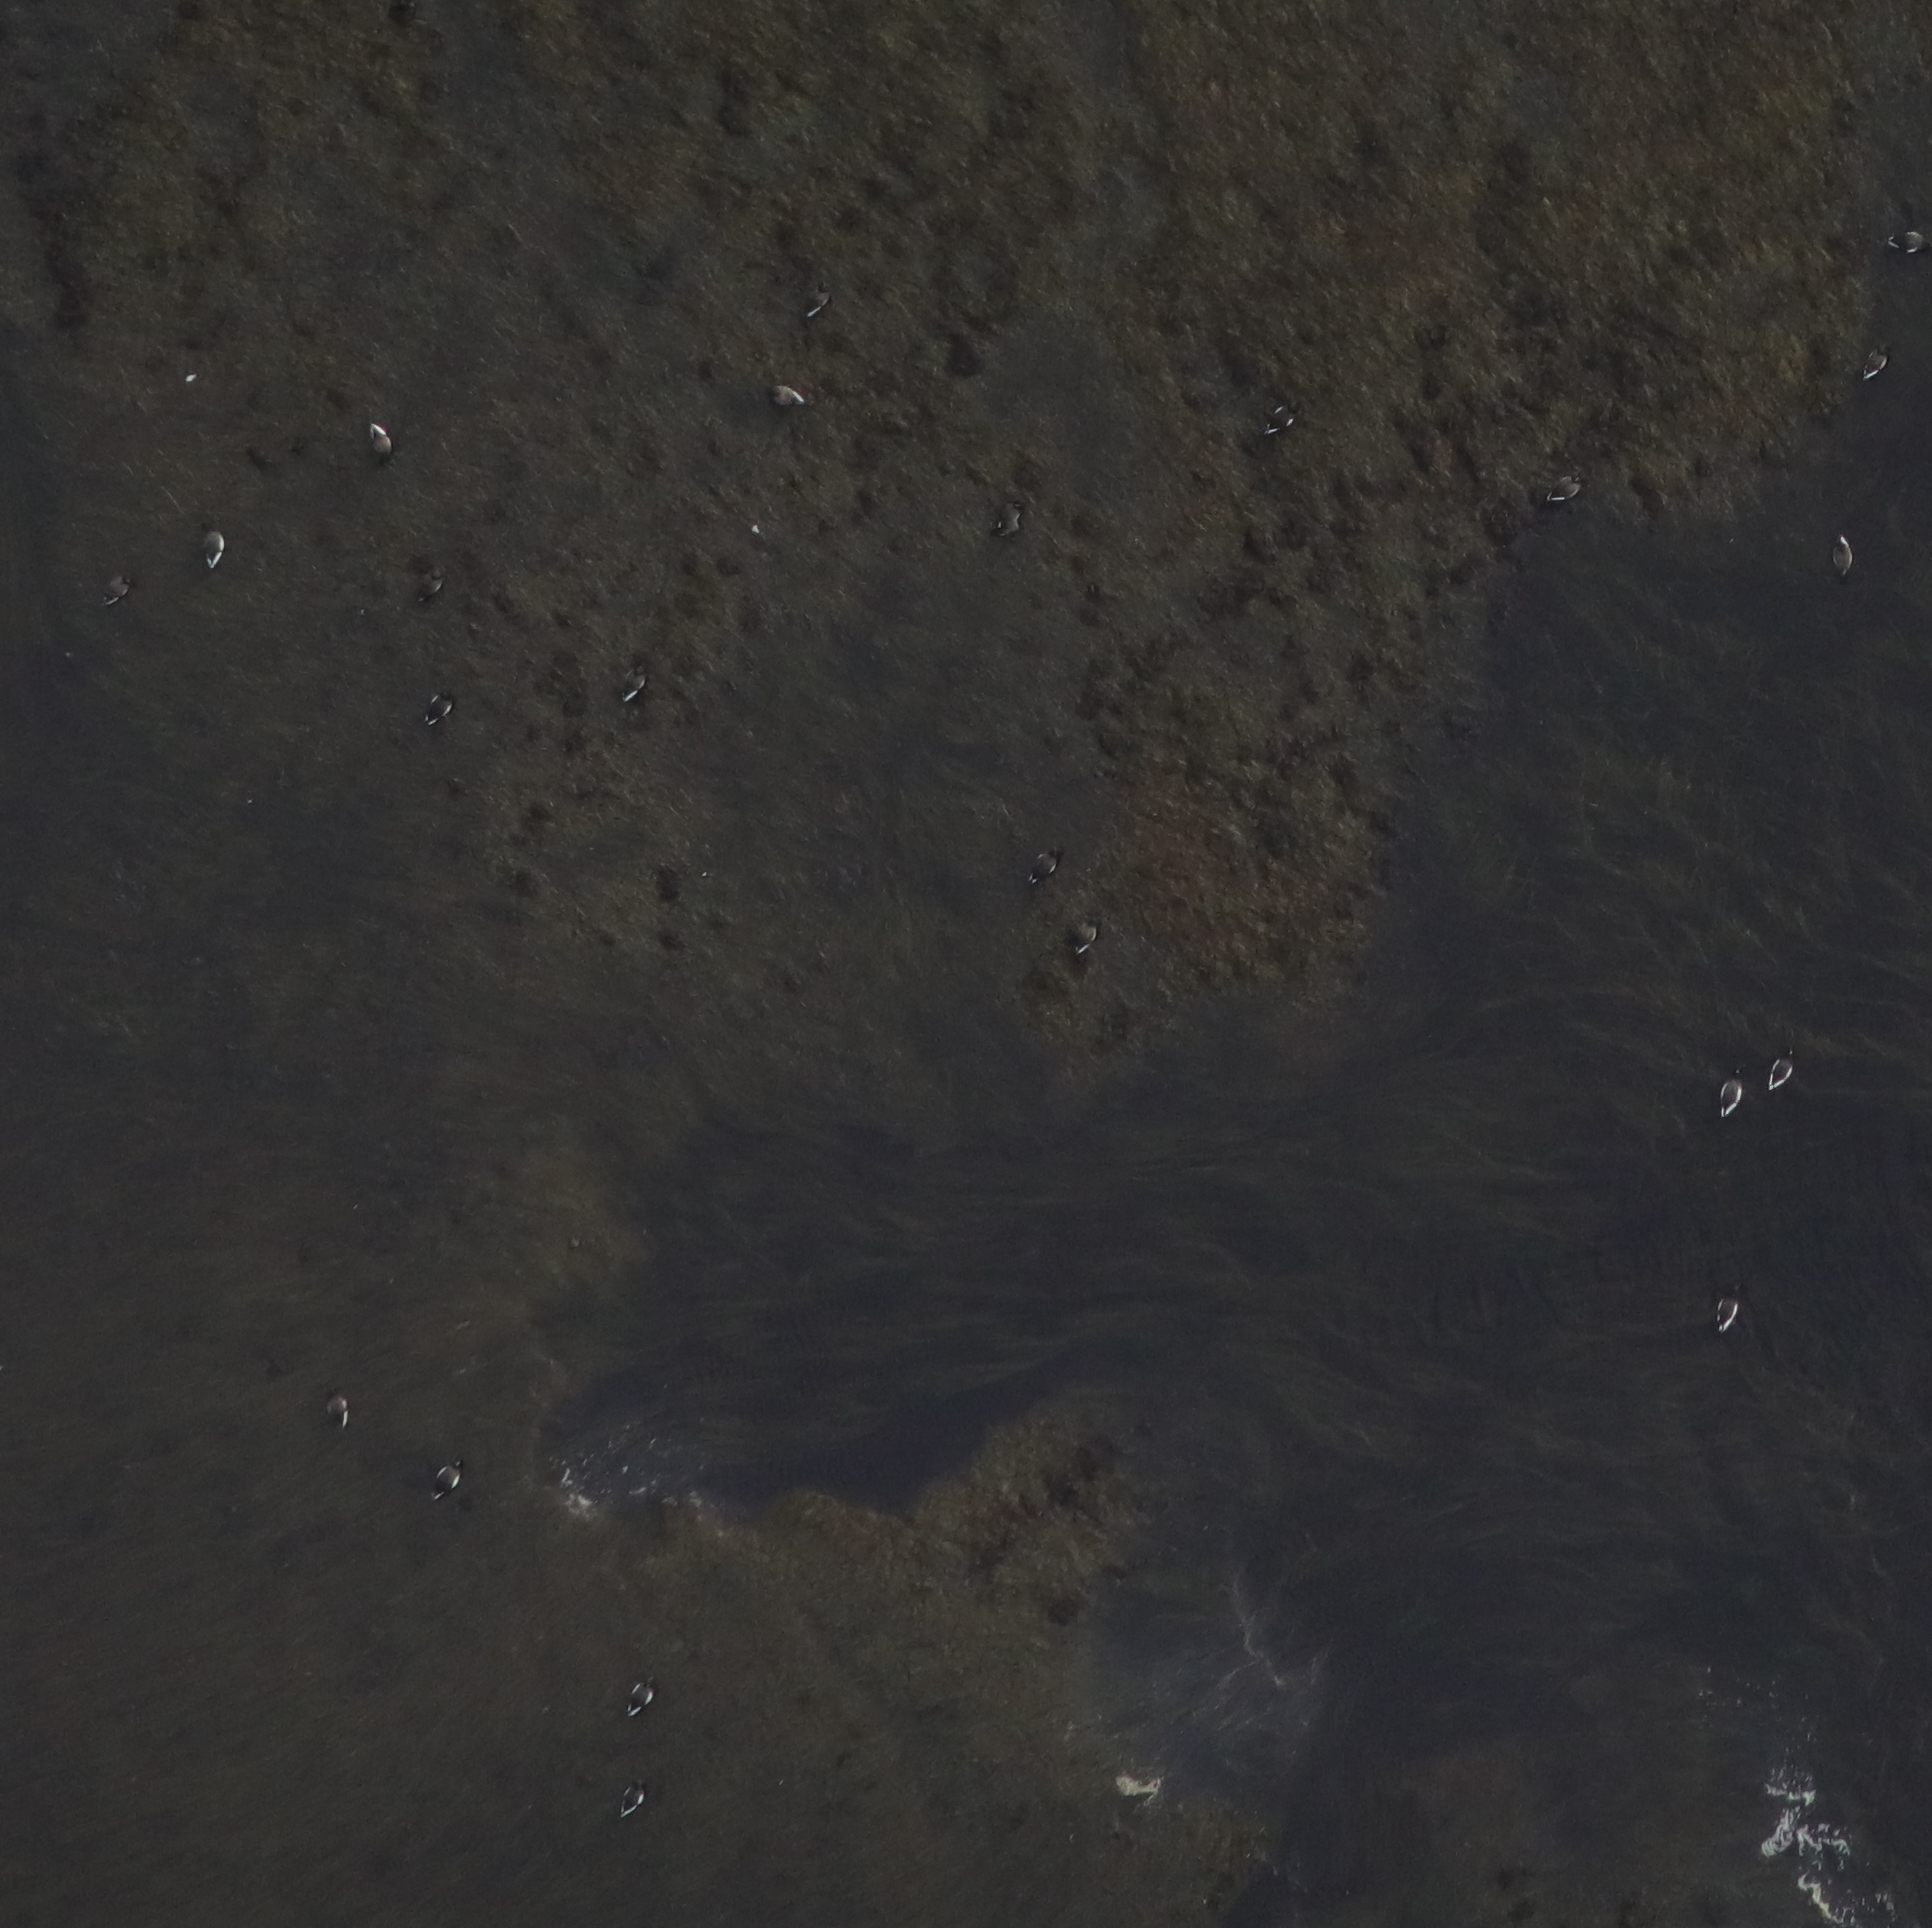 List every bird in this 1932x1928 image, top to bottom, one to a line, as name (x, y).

brant (1913, 243)
brant (815, 302)
brant (1875, 361)
brant (789, 395)
brant (1278, 419)
brant (382, 439)
brant (1565, 489)
brant (1007, 519)
brant (214, 547)
brant (1842, 556)
brant (425, 585)
brant (117, 592)
brant (632, 679)
brant (439, 707)
brant (1048, 867)
brant (1090, 935)
brant (1782, 1070)
brant (1730, 1094)
brant (1726, 1310)
brant (340, 1410)
brant (449, 1478)
brant (642, 1697)
brant (633, 1798)